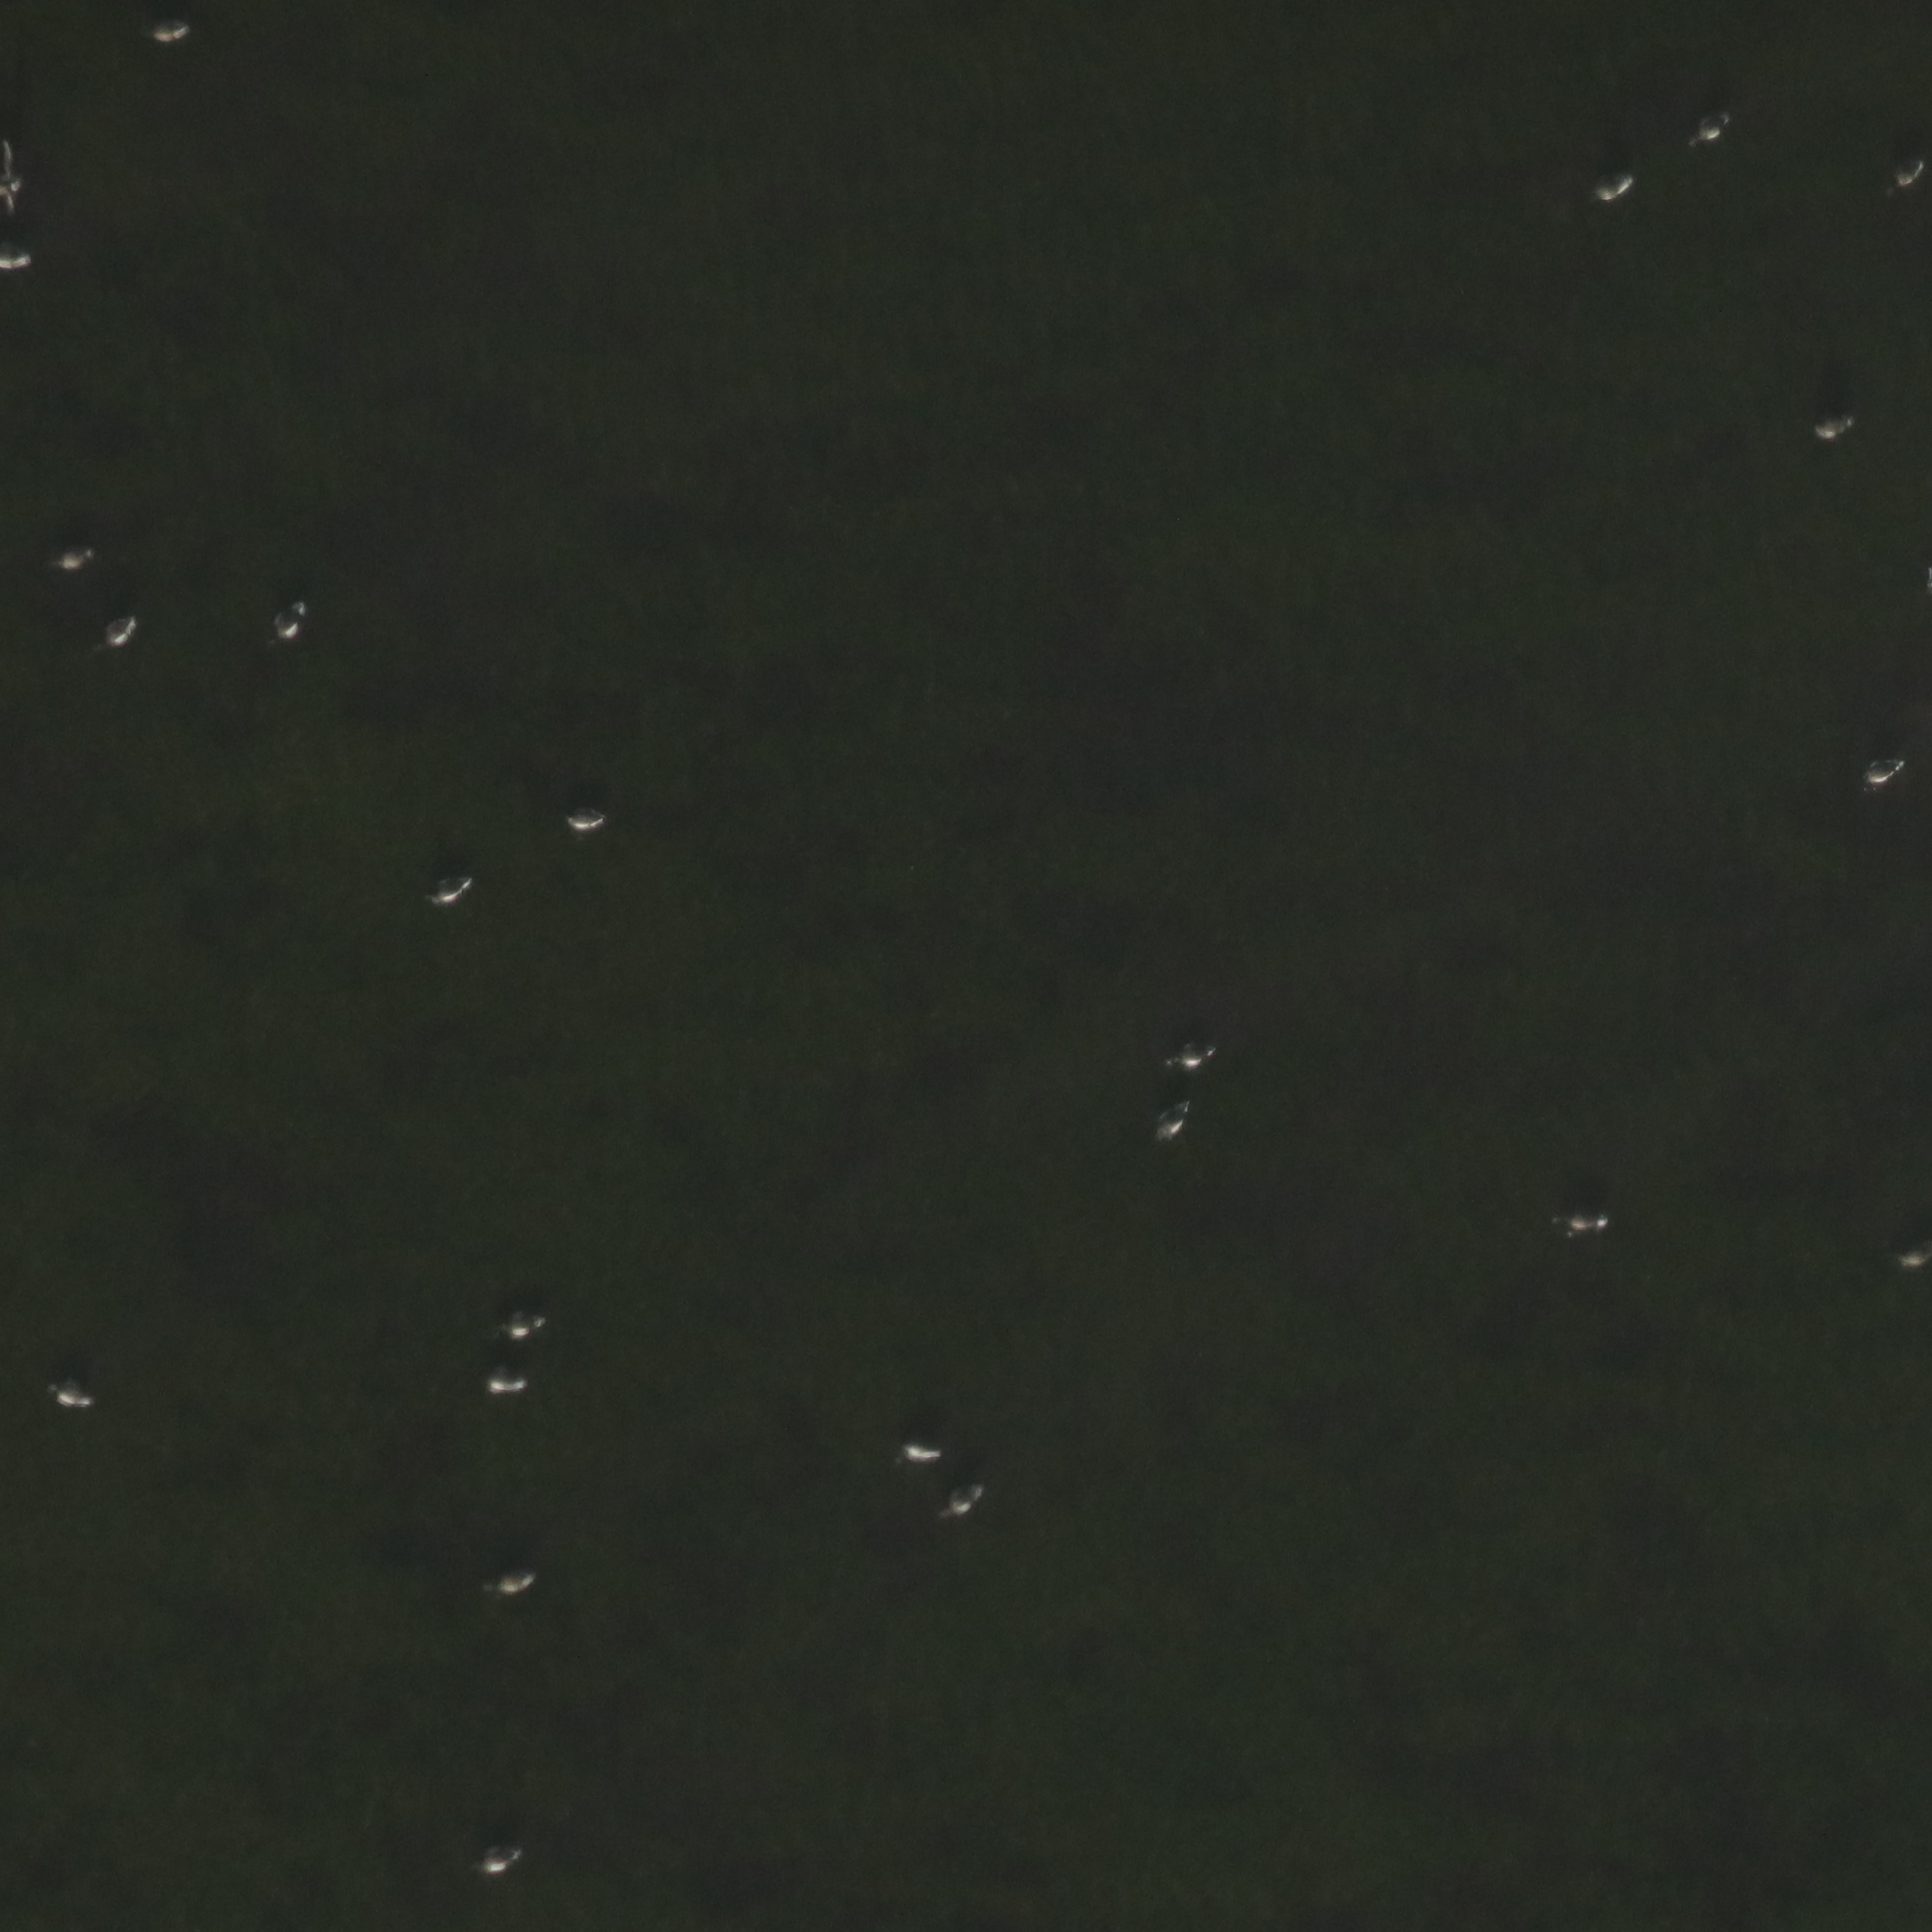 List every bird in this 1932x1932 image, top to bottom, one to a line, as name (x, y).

brant (168, 30)
brant (1711, 129)
brant (1905, 175)
brant (7, 187)
brant (1611, 187)
brant (9, 257)
brant (1832, 427)
brant (70, 557)
brant (288, 618)
brant (117, 632)
brant (1878, 772)
brant (585, 819)
brant (452, 886)
brant (1189, 1054)
brant (1173, 1121)
brant (1583, 1219)
brant (1919, 1250)
brant (527, 1321)
brant (501, 1383)
brant (71, 1394)
gull (917, 1452)
brant (962, 1497)
brant (510, 1578)
brant (499, 1860)